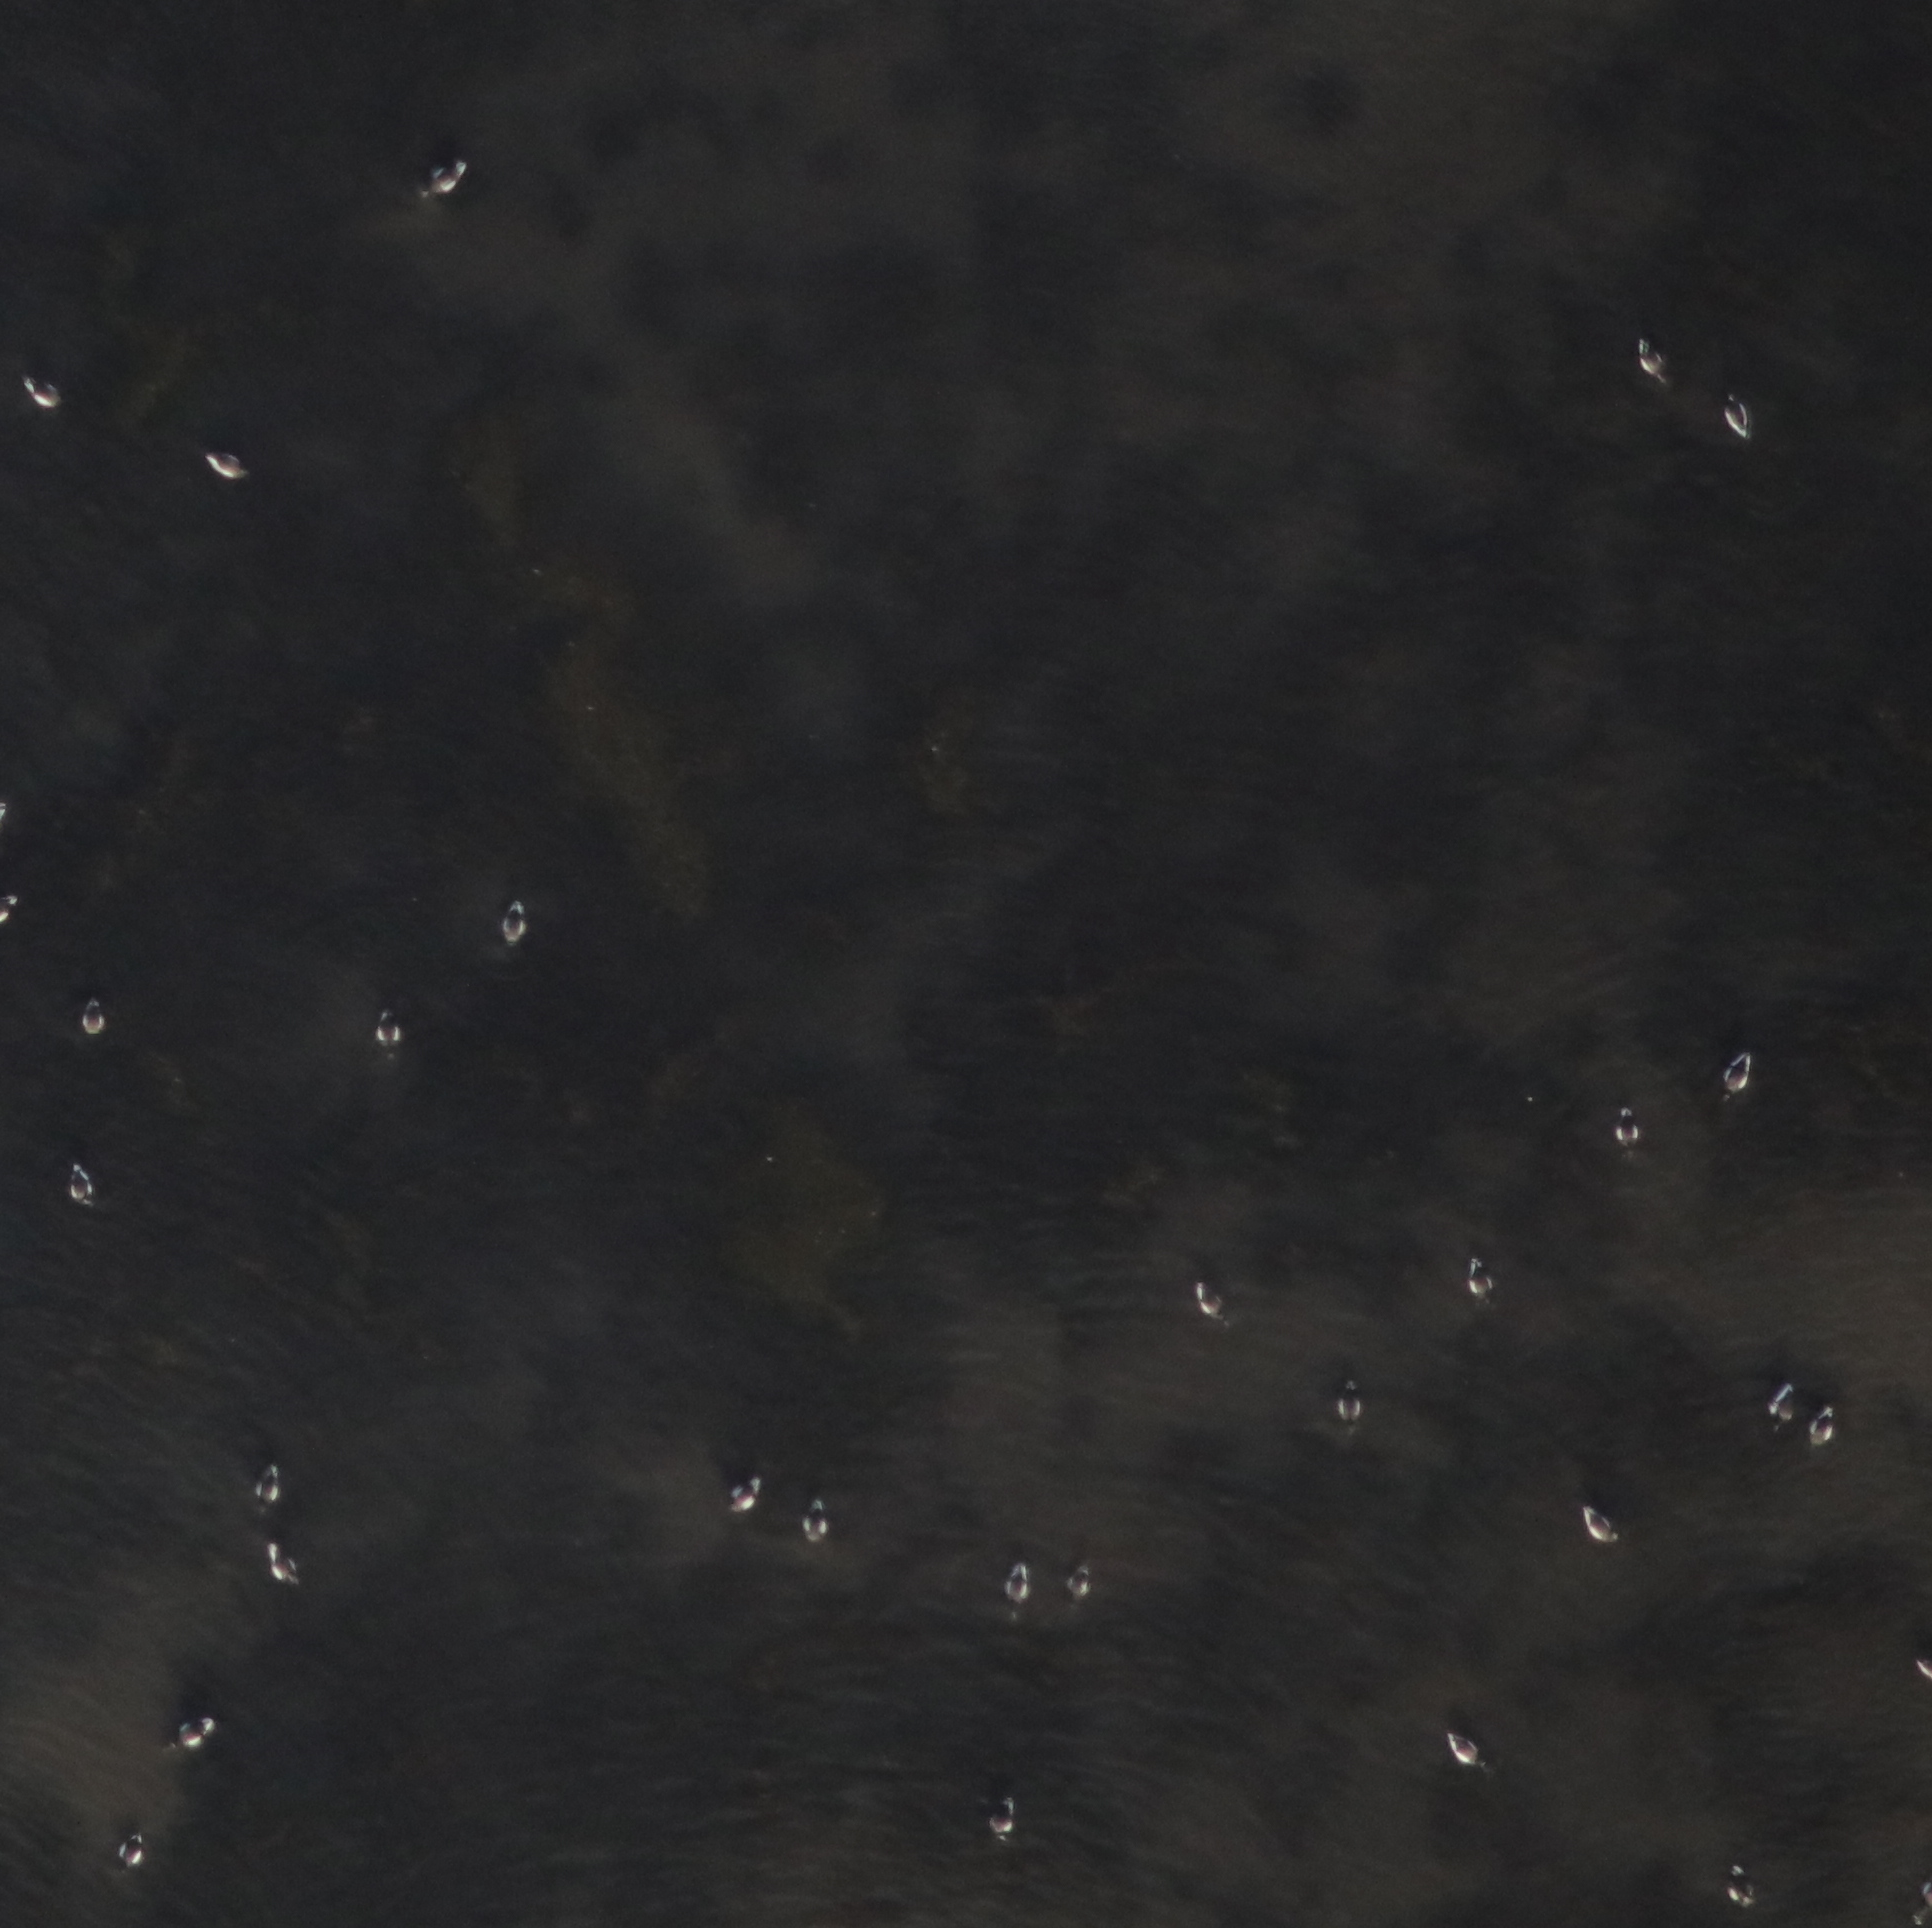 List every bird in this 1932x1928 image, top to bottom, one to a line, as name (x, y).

brant (444, 179)
brant (1652, 365)
brant (44, 394)
brant (1736, 419)
brant (226, 465)
brant (513, 925)
brant (93, 1020)
brant (388, 1032)
brant (1737, 1076)
brant (1626, 1131)
brant (79, 1188)
brant (1479, 1283)
brant (1212, 1303)
brant (1783, 1394)
brant (1349, 1409)
brant (1822, 1427)
brant (268, 1487)
brant (744, 1496)
brant (1592, 1524)
brant (817, 1525)
brant (283, 1565)
brant (1083, 1575)
brant (1014, 1588)
brant (191, 1733)
brant (1465, 1750)
brant (1001, 1819)
brant (131, 1853)
brant (1734, 1887)